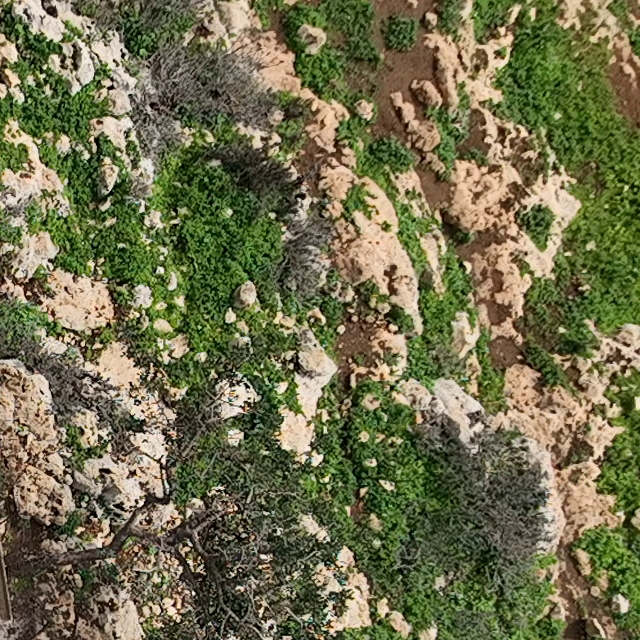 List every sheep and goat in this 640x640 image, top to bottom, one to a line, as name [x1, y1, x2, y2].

None